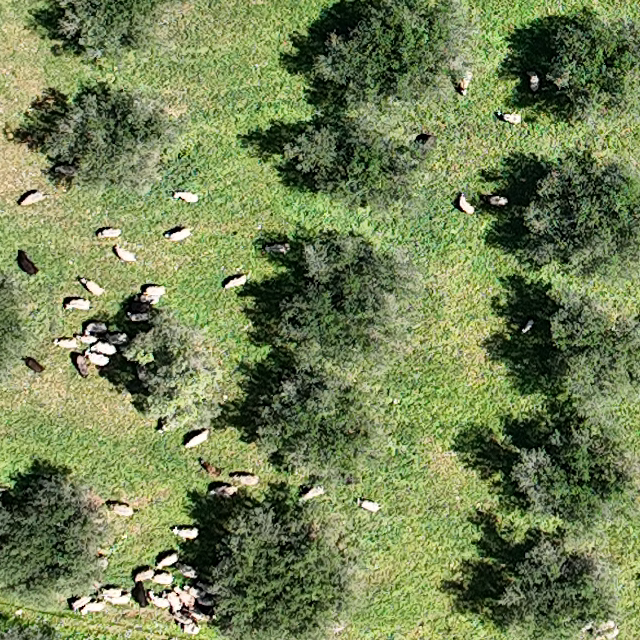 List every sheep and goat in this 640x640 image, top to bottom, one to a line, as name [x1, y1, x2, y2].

sheep [526, 70, 539, 93]
sheep [460, 71, 472, 96]
sheep [495, 111, 522, 124]
sheep [419, 136, 437, 156]
sheep [20, 191, 44, 206]
sheep [173, 192, 199, 202]
sheep [460, 193, 475, 214]
sheep [481, 196, 506, 206]
sheep [97, 227, 121, 239]
sheep [164, 227, 194, 241]
sheep [114, 243, 136, 262]
sheep [261, 243, 288, 257]
sheep [17, 250, 38, 274]
sheep [224, 274, 246, 289]
sheep [80, 279, 105, 297]
sheep [143, 285, 168, 295]
sheep [140, 295, 160, 304]
sheep [64, 299, 92, 310]
sheep [127, 311, 156, 322]
sheep [522, 320, 533, 335]
sheep [85, 322, 107, 334]
sheep [106, 333, 126, 346]
sheep [76, 334, 97, 344]
sheep [53, 339, 82, 349]
sheep [90, 342, 116, 355]
sheep [84, 350, 109, 366]
sheep [76, 354, 89, 378]
sheep [25, 357, 45, 373]
sheep [136, 364, 155, 382]
sheep [158, 405, 192, 434]
sheep [185, 429, 209, 450]
sheep [198, 457, 222, 477]
sheep [232, 474, 260, 485]
sheep [220, 484, 242, 497]
sheep [207, 485, 226, 494]
sheep [299, 486, 324, 502]
sheep [0, 488, 8, 500]
sheep [357, 496, 381, 513]
sheep [109, 504, 134, 517]
sheep [172, 526, 198, 540]
sheep [156, 552, 178, 570]
sheep [175, 563, 197, 577]
sheep [135, 568, 154, 582]
sheep [152, 572, 174, 585]
sheep [133, 581, 147, 607]
sheep [196, 581, 217, 595]
sheep [184, 585, 200, 597]
sheep [173, 586, 195, 610]
sheep [101, 588, 128, 596]
sheep [148, 591, 170, 607]
sheep [168, 592, 182, 611]
sheep [105, 593, 131, 605]
sheep [72, 597, 92, 609]
sheep [197, 598, 218, 607]
sheep [80, 600, 107, 613]
sheep [189, 608, 211, 621]
sheep [171, 610, 192, 624]
sheep [593, 620, 615, 636]
sheep [581, 621, 593, 632]
sheep [180, 622, 199, 634]
sheep [596, 626, 621, 639]